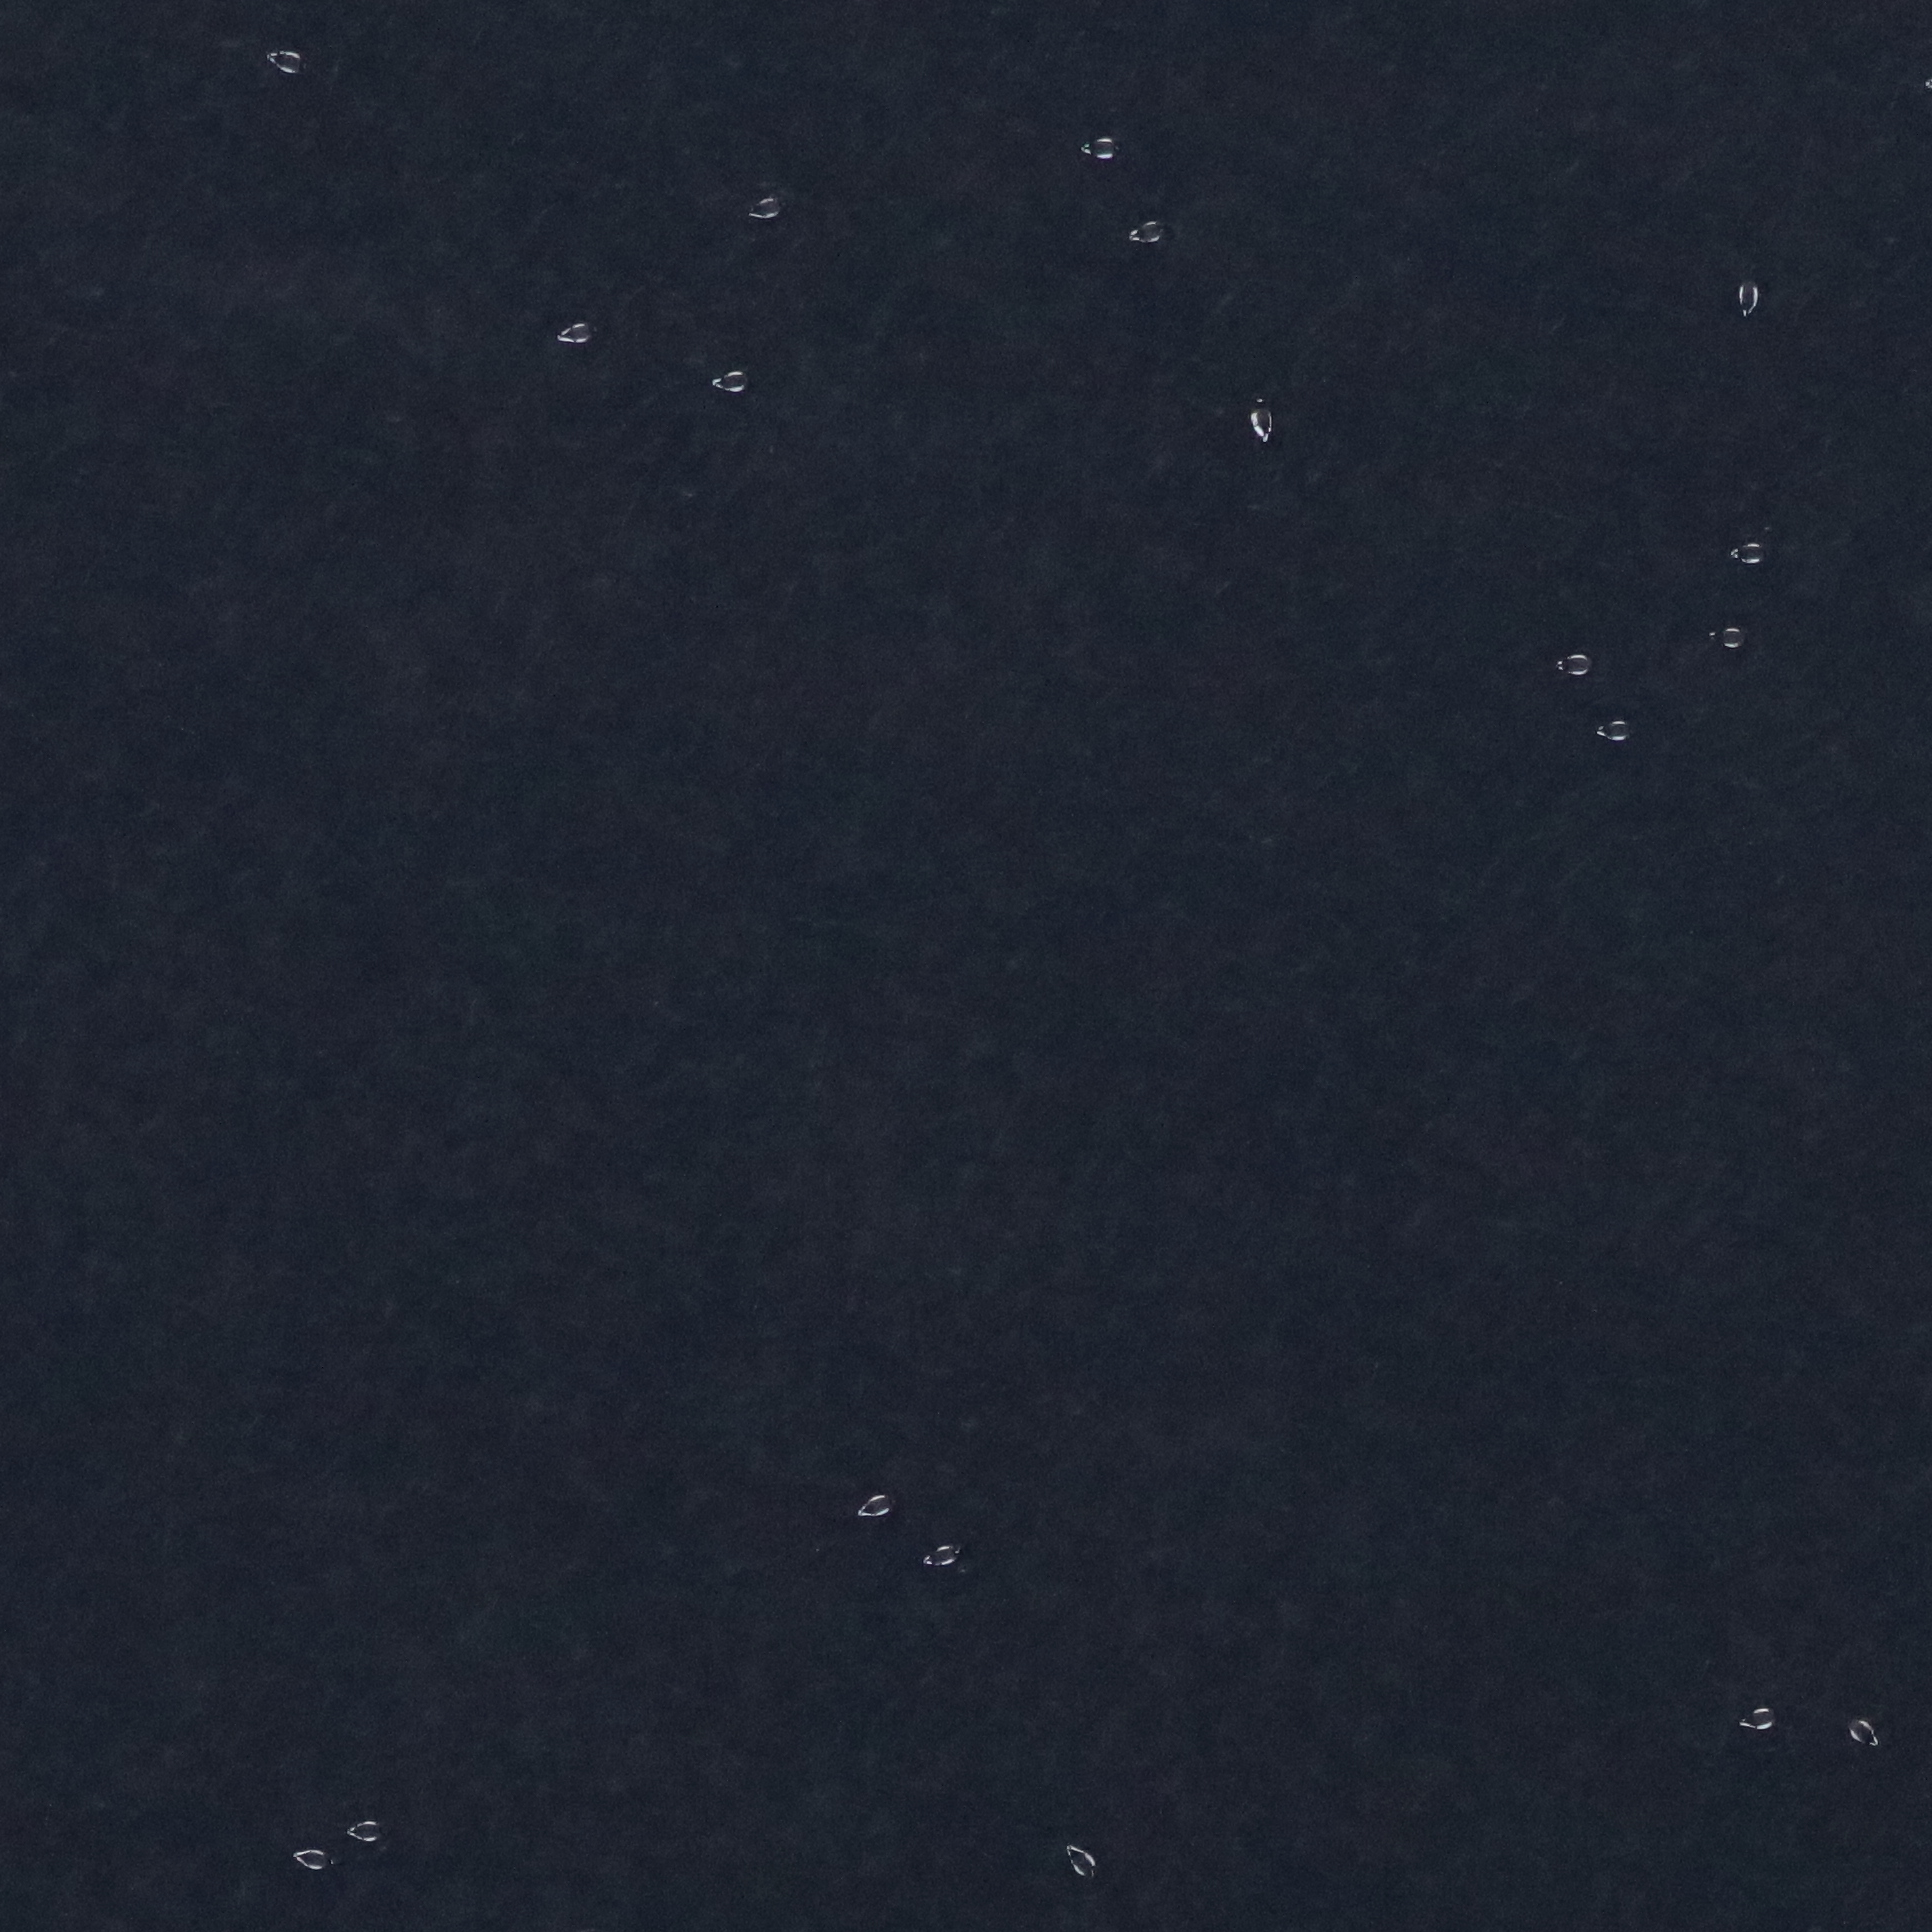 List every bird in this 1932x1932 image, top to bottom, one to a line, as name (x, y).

brant (287, 62)
brant (1102, 149)
brant (768, 208)
brant (1148, 233)
brant (1748, 298)
brant (578, 335)
brant (732, 383)
brant (1260, 420)
brant (1750, 554)
brant (1728, 639)
brant (1575, 666)
brant (1613, 732)
brant (876, 1506)
brant (945, 1556)
brant (1759, 1718)
brant (1861, 1733)
brant (368, 1829)
brant (314, 1859)
brant (1081, 1862)